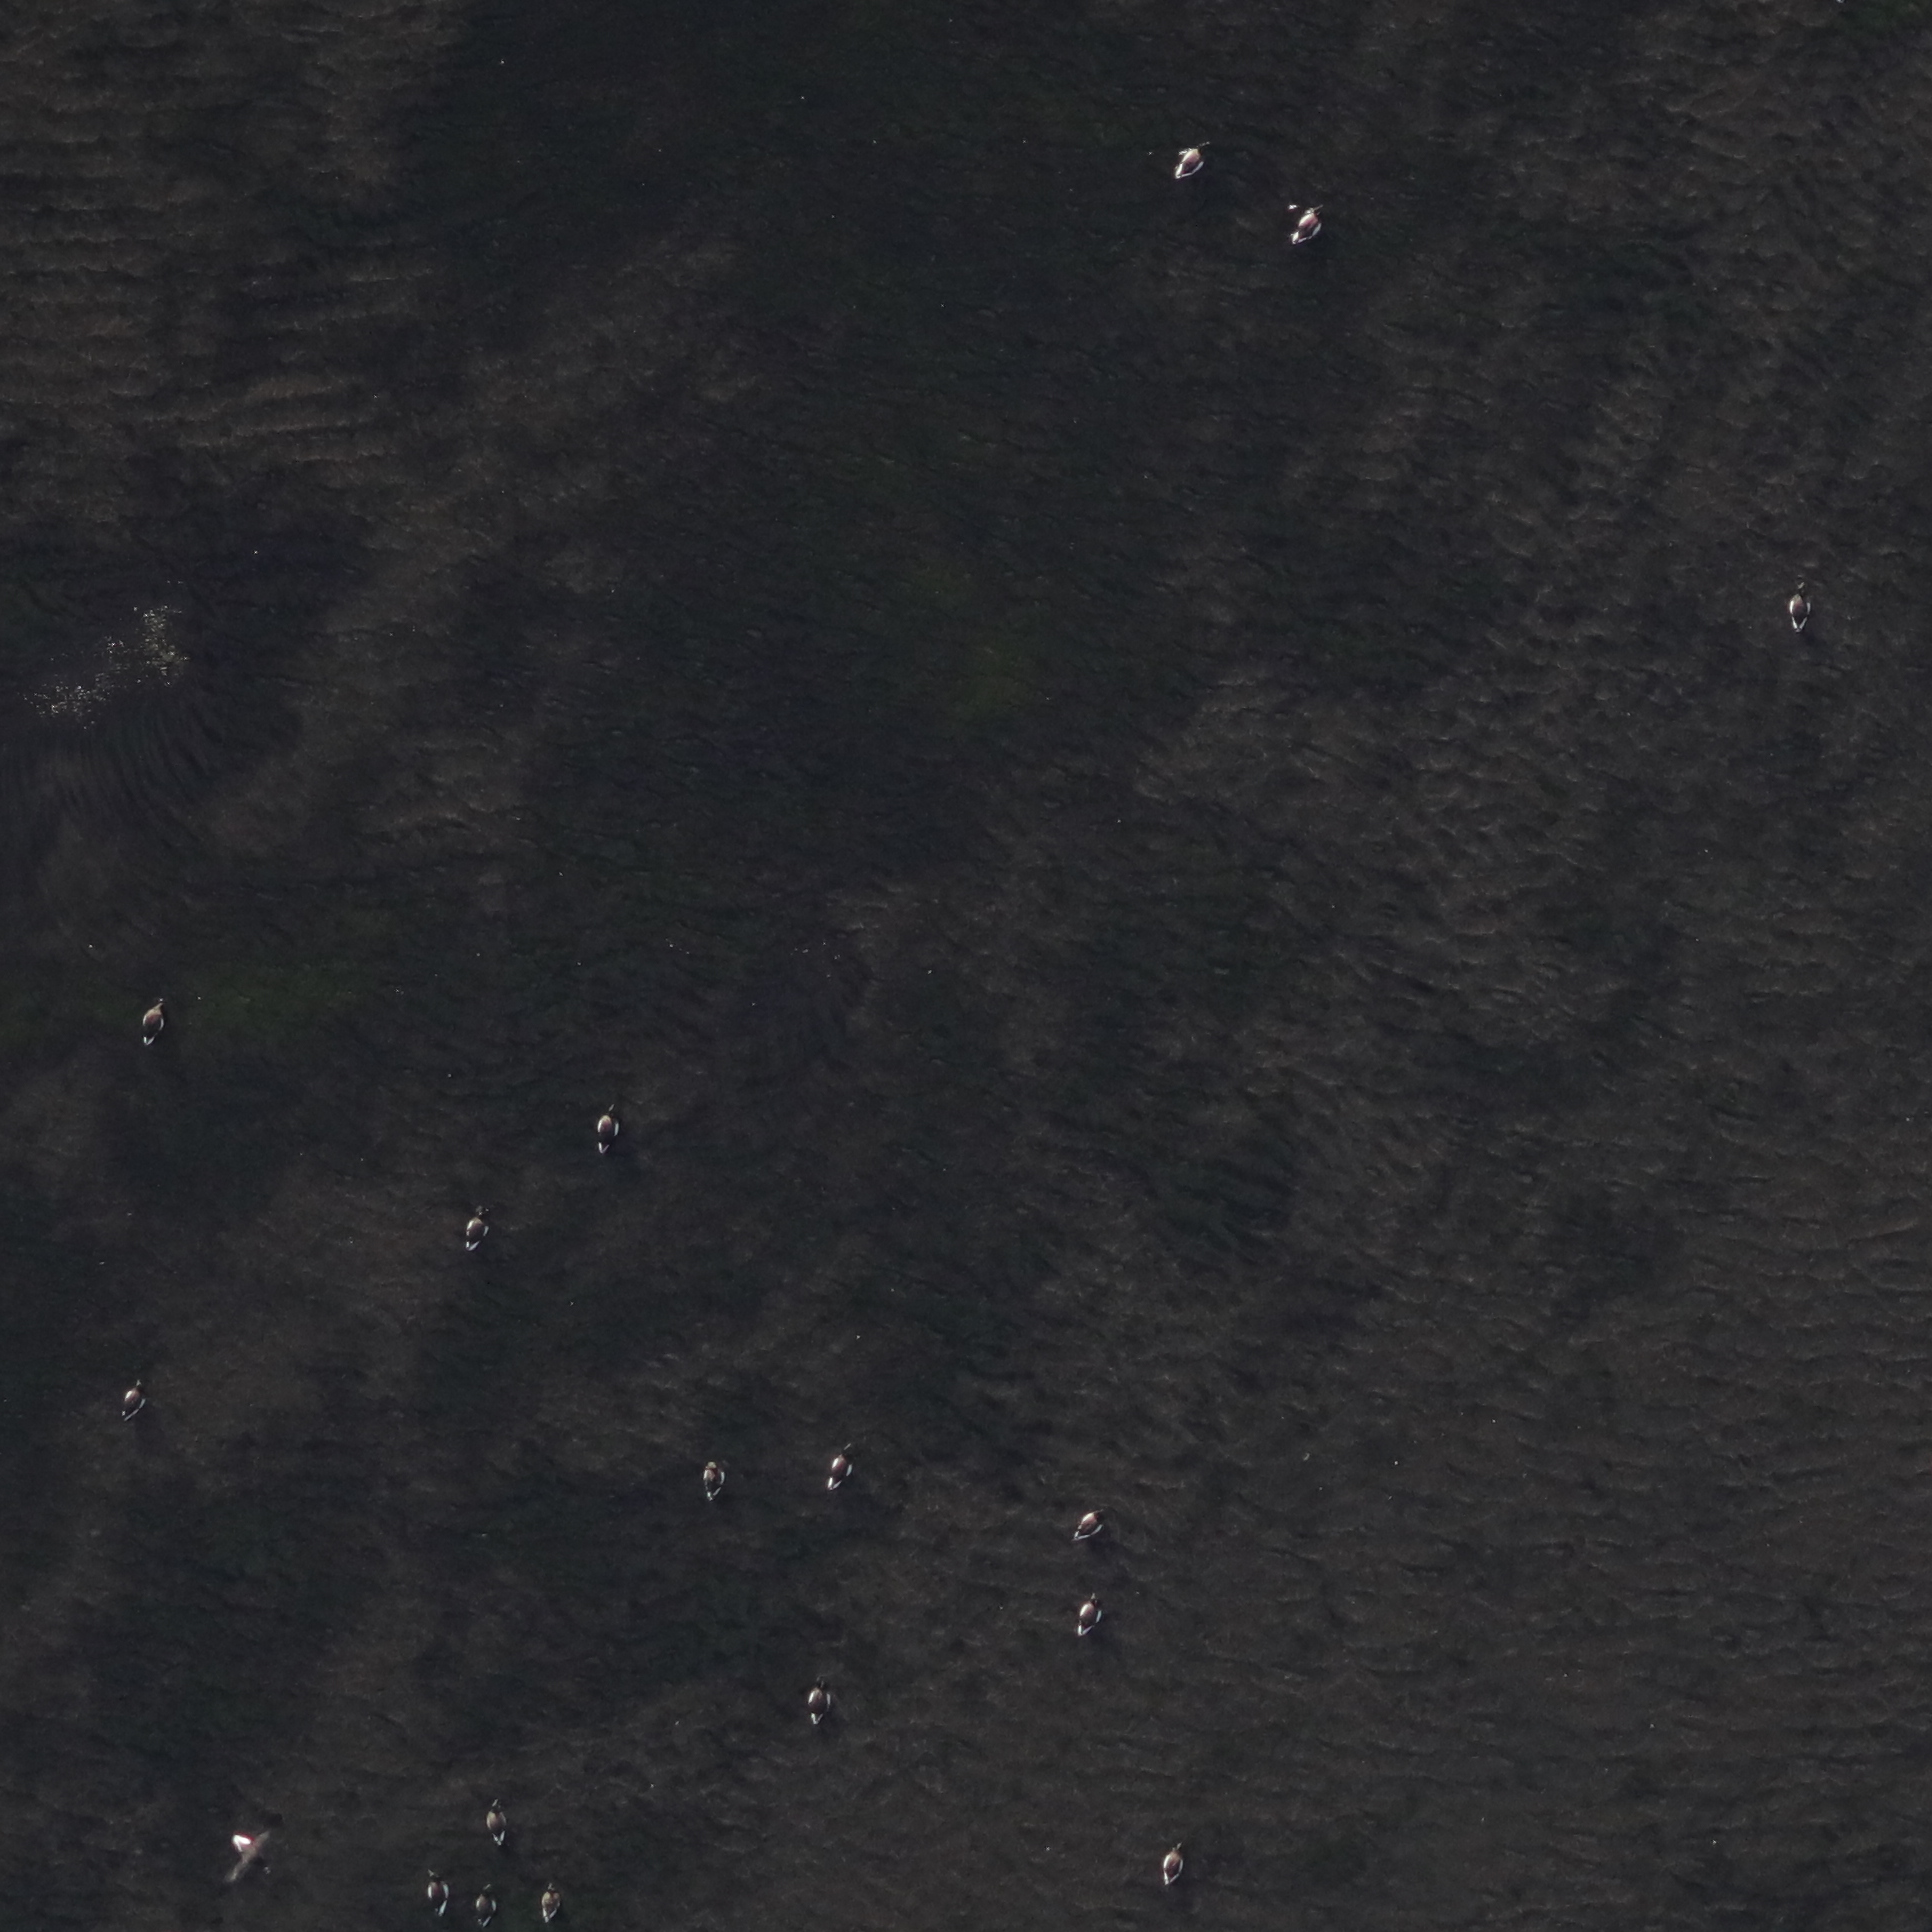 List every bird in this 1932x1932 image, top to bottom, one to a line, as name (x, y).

brant (1192, 161)
brant (1308, 223)
brant (1801, 607)
brant (153, 1020)
brant (607, 1129)
brant (476, 1231)
brant (134, 1400)
brant (838, 1469)
brant (714, 1478)
brant (1088, 1524)
brant (1088, 1616)
brant (818, 1701)
brant (496, 1822)
brant (247, 1852)
brant (1173, 1865)
brant (438, 1894)
brant (550, 1903)
brant (486, 1907)